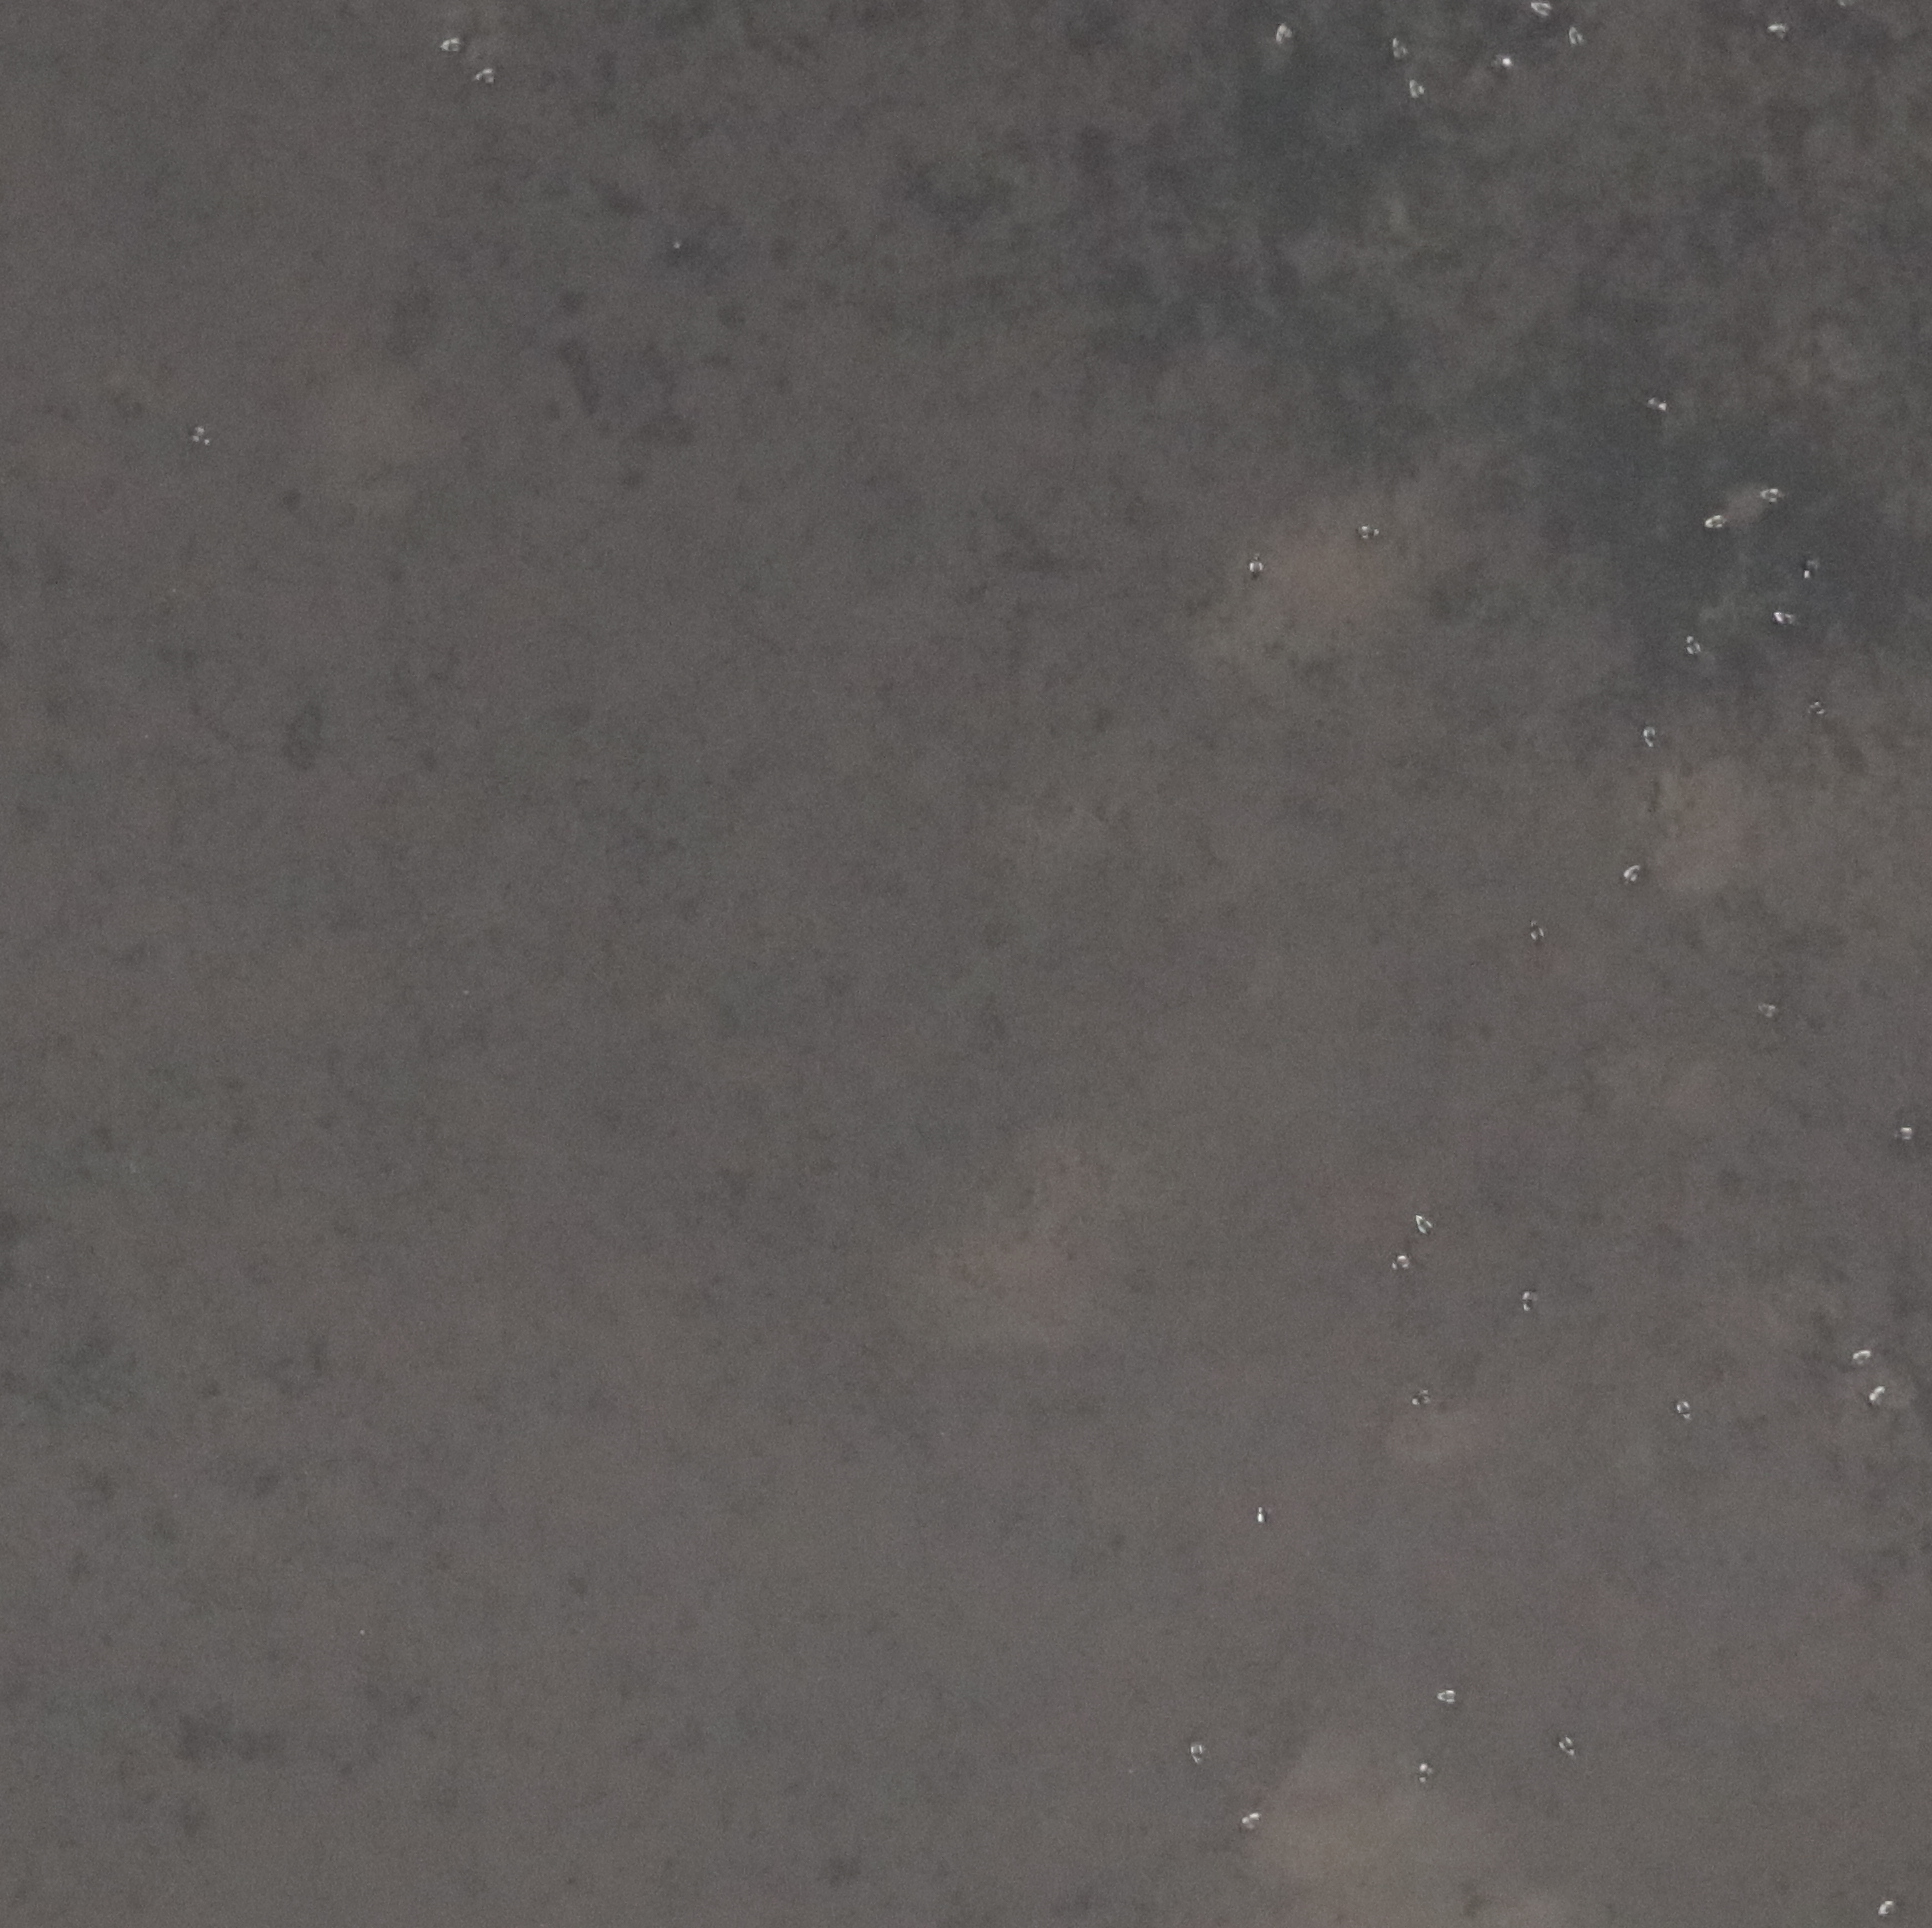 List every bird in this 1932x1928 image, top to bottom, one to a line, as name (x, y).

brant (1538, 13)
brant (1279, 24)
brant (1781, 30)
brant (1585, 41)
brant (452, 45)
brant (1399, 47)
brant (1504, 67)
brant (486, 77)
brant (1415, 88)
brant (1656, 406)
brant (199, 429)
brant (1770, 495)
brant (1715, 521)
brant (1366, 532)
brant (1256, 566)
brant (1809, 572)
brant (1781, 619)
brant (1693, 647)
brant (1818, 697)
brant (1650, 735)
brant (1632, 873)
brant (1537, 933)
brant (1763, 1008)
brant (1906, 1133)
brant (1425, 1224)
brant (1403, 1262)
brant (1529, 1299)
brant (1853, 1359)
brant (1878, 1395)
brant (1424, 1397)
brant (1683, 1408)
brant (1262, 1514)
brant (1449, 1695)
brant (1567, 1745)
brant (1196, 1751)
brant (1425, 1771)
brant (1252, 1821)
brant (1890, 1910)